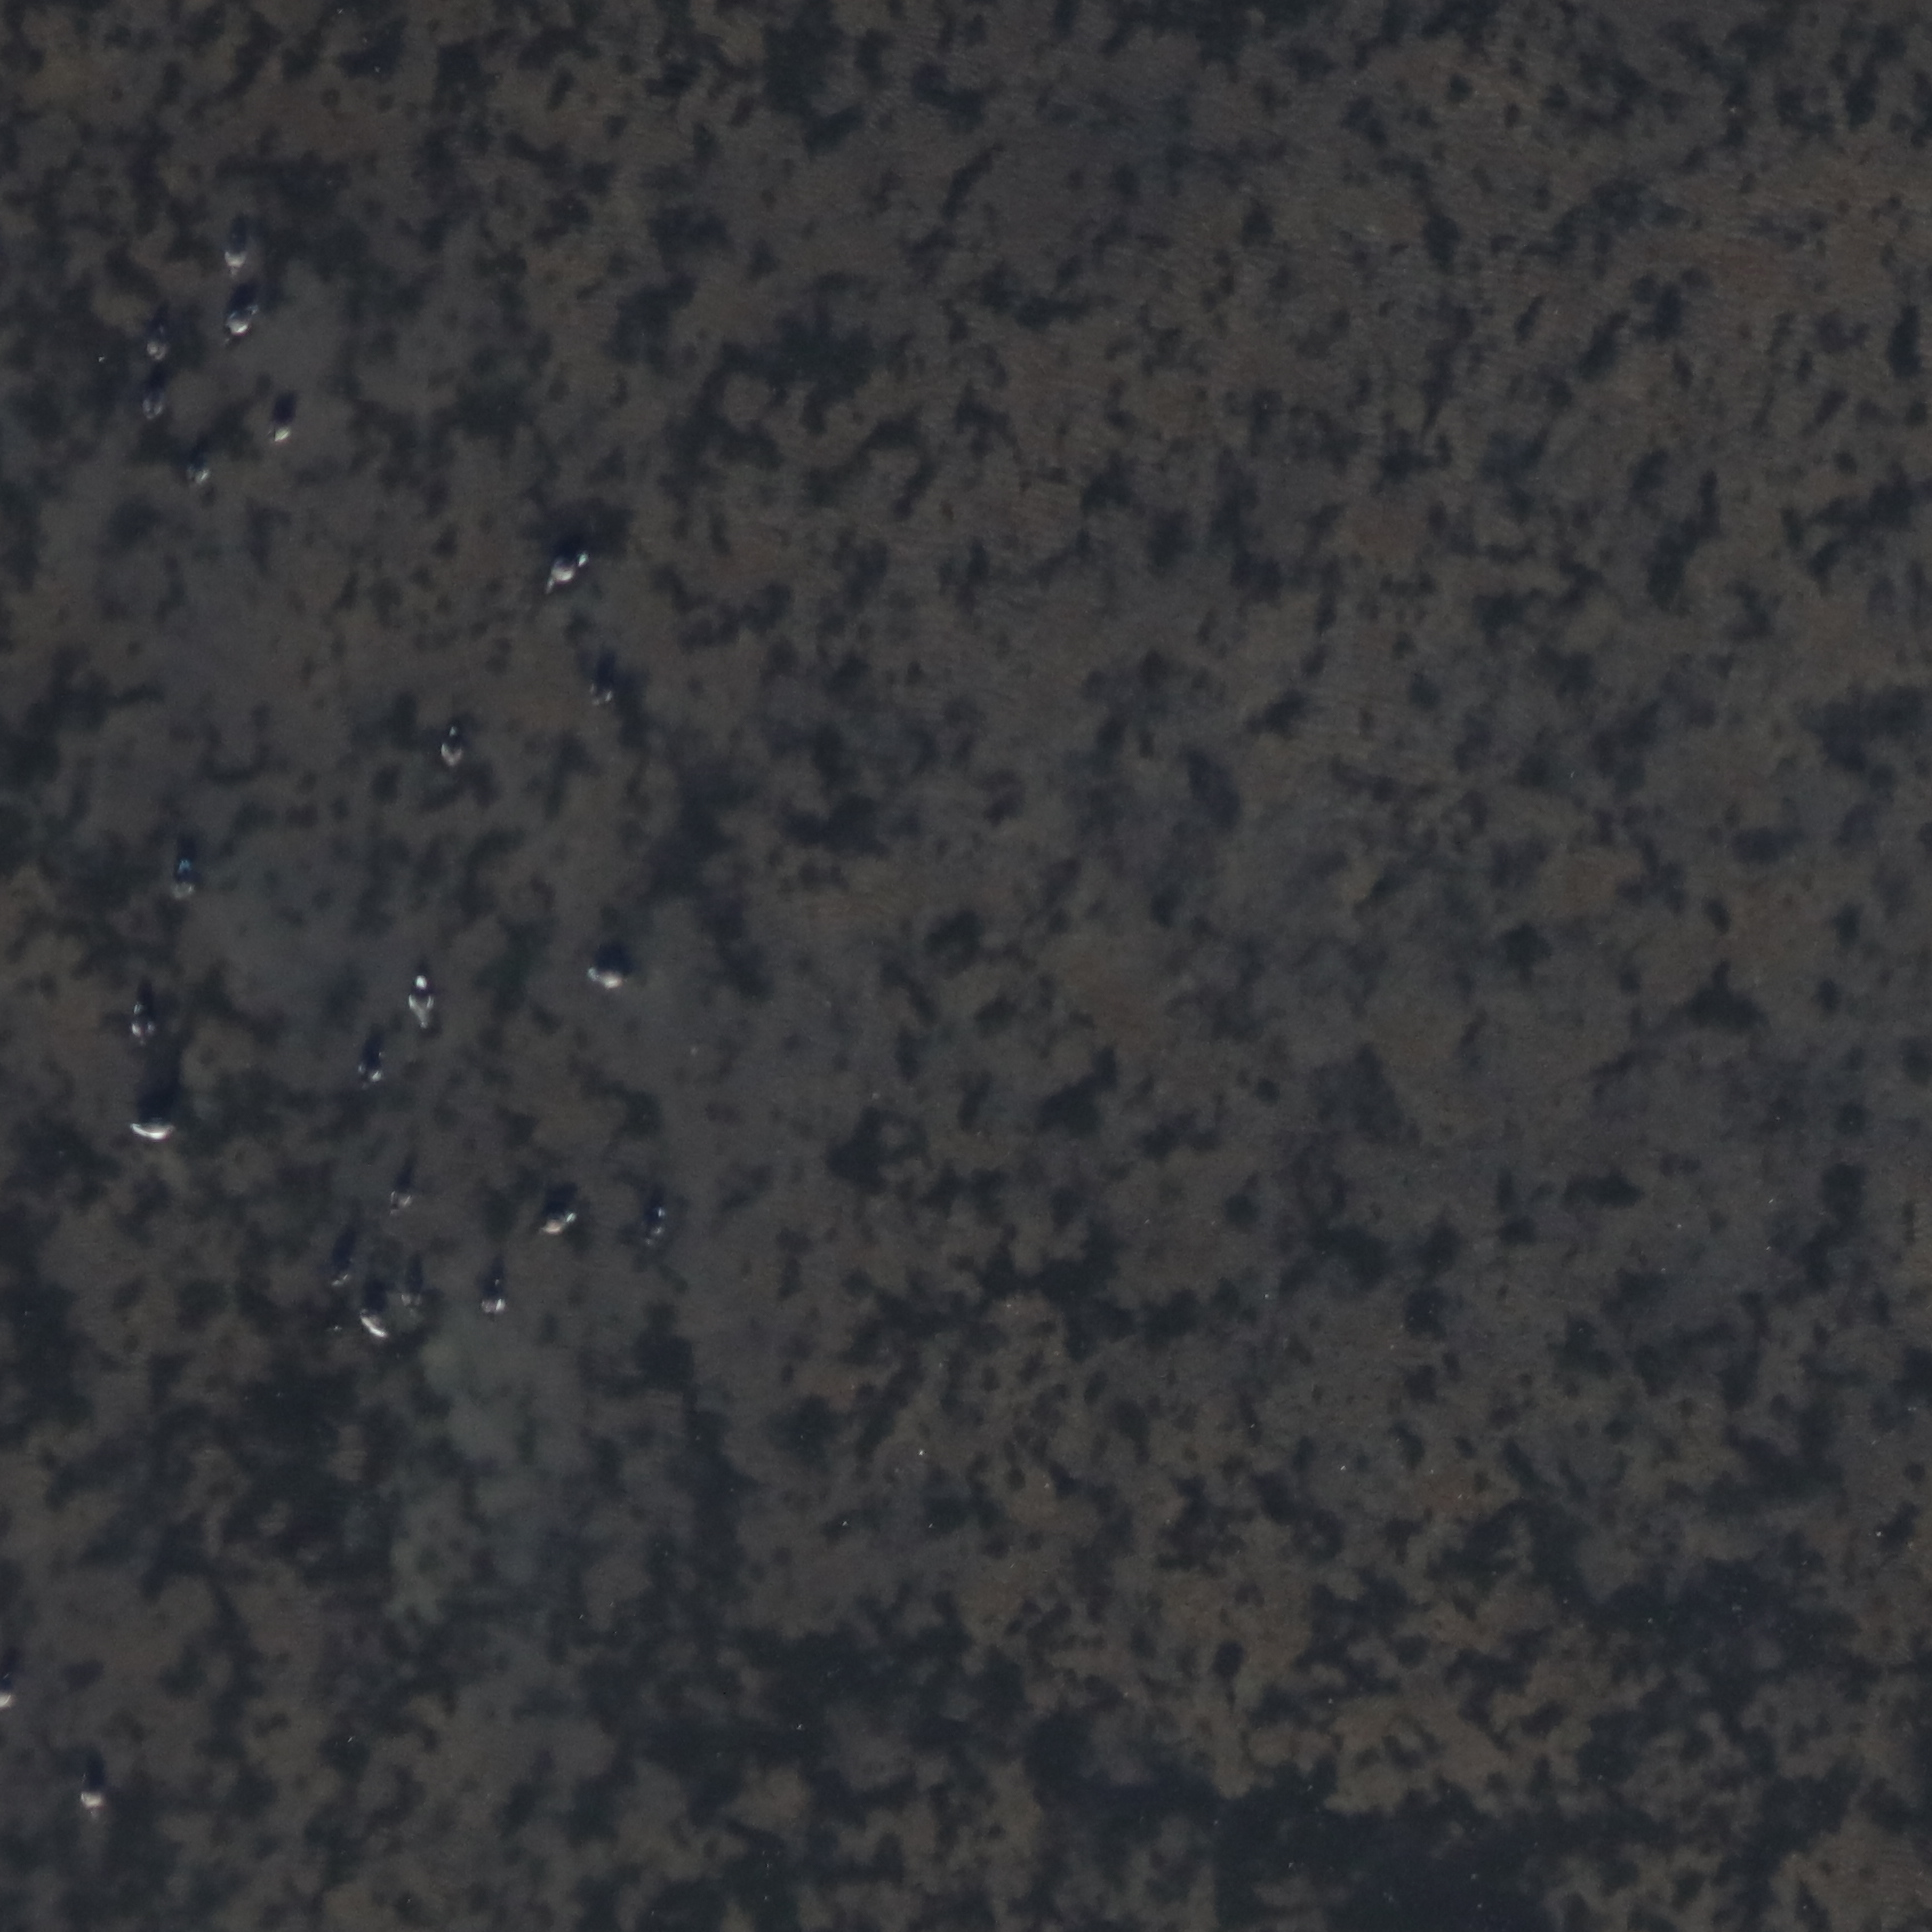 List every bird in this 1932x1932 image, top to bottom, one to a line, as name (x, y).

brant (234, 248)
brant (237, 321)
brant (158, 351)
brant (157, 393)
brant (283, 436)
brant (202, 475)
brant (564, 569)
brant (602, 693)
brant (455, 740)
brant (185, 885)
brant (608, 976)
brant (422, 1003)
brant (142, 1022)
brant (372, 1067)
brant (157, 1126)
brant (393, 1196)
brant (657, 1221)
brant (555, 1224)
brant (348, 1264)
brant (492, 1294)
brant (413, 1301)
brant (378, 1324)
brant (90, 1795)